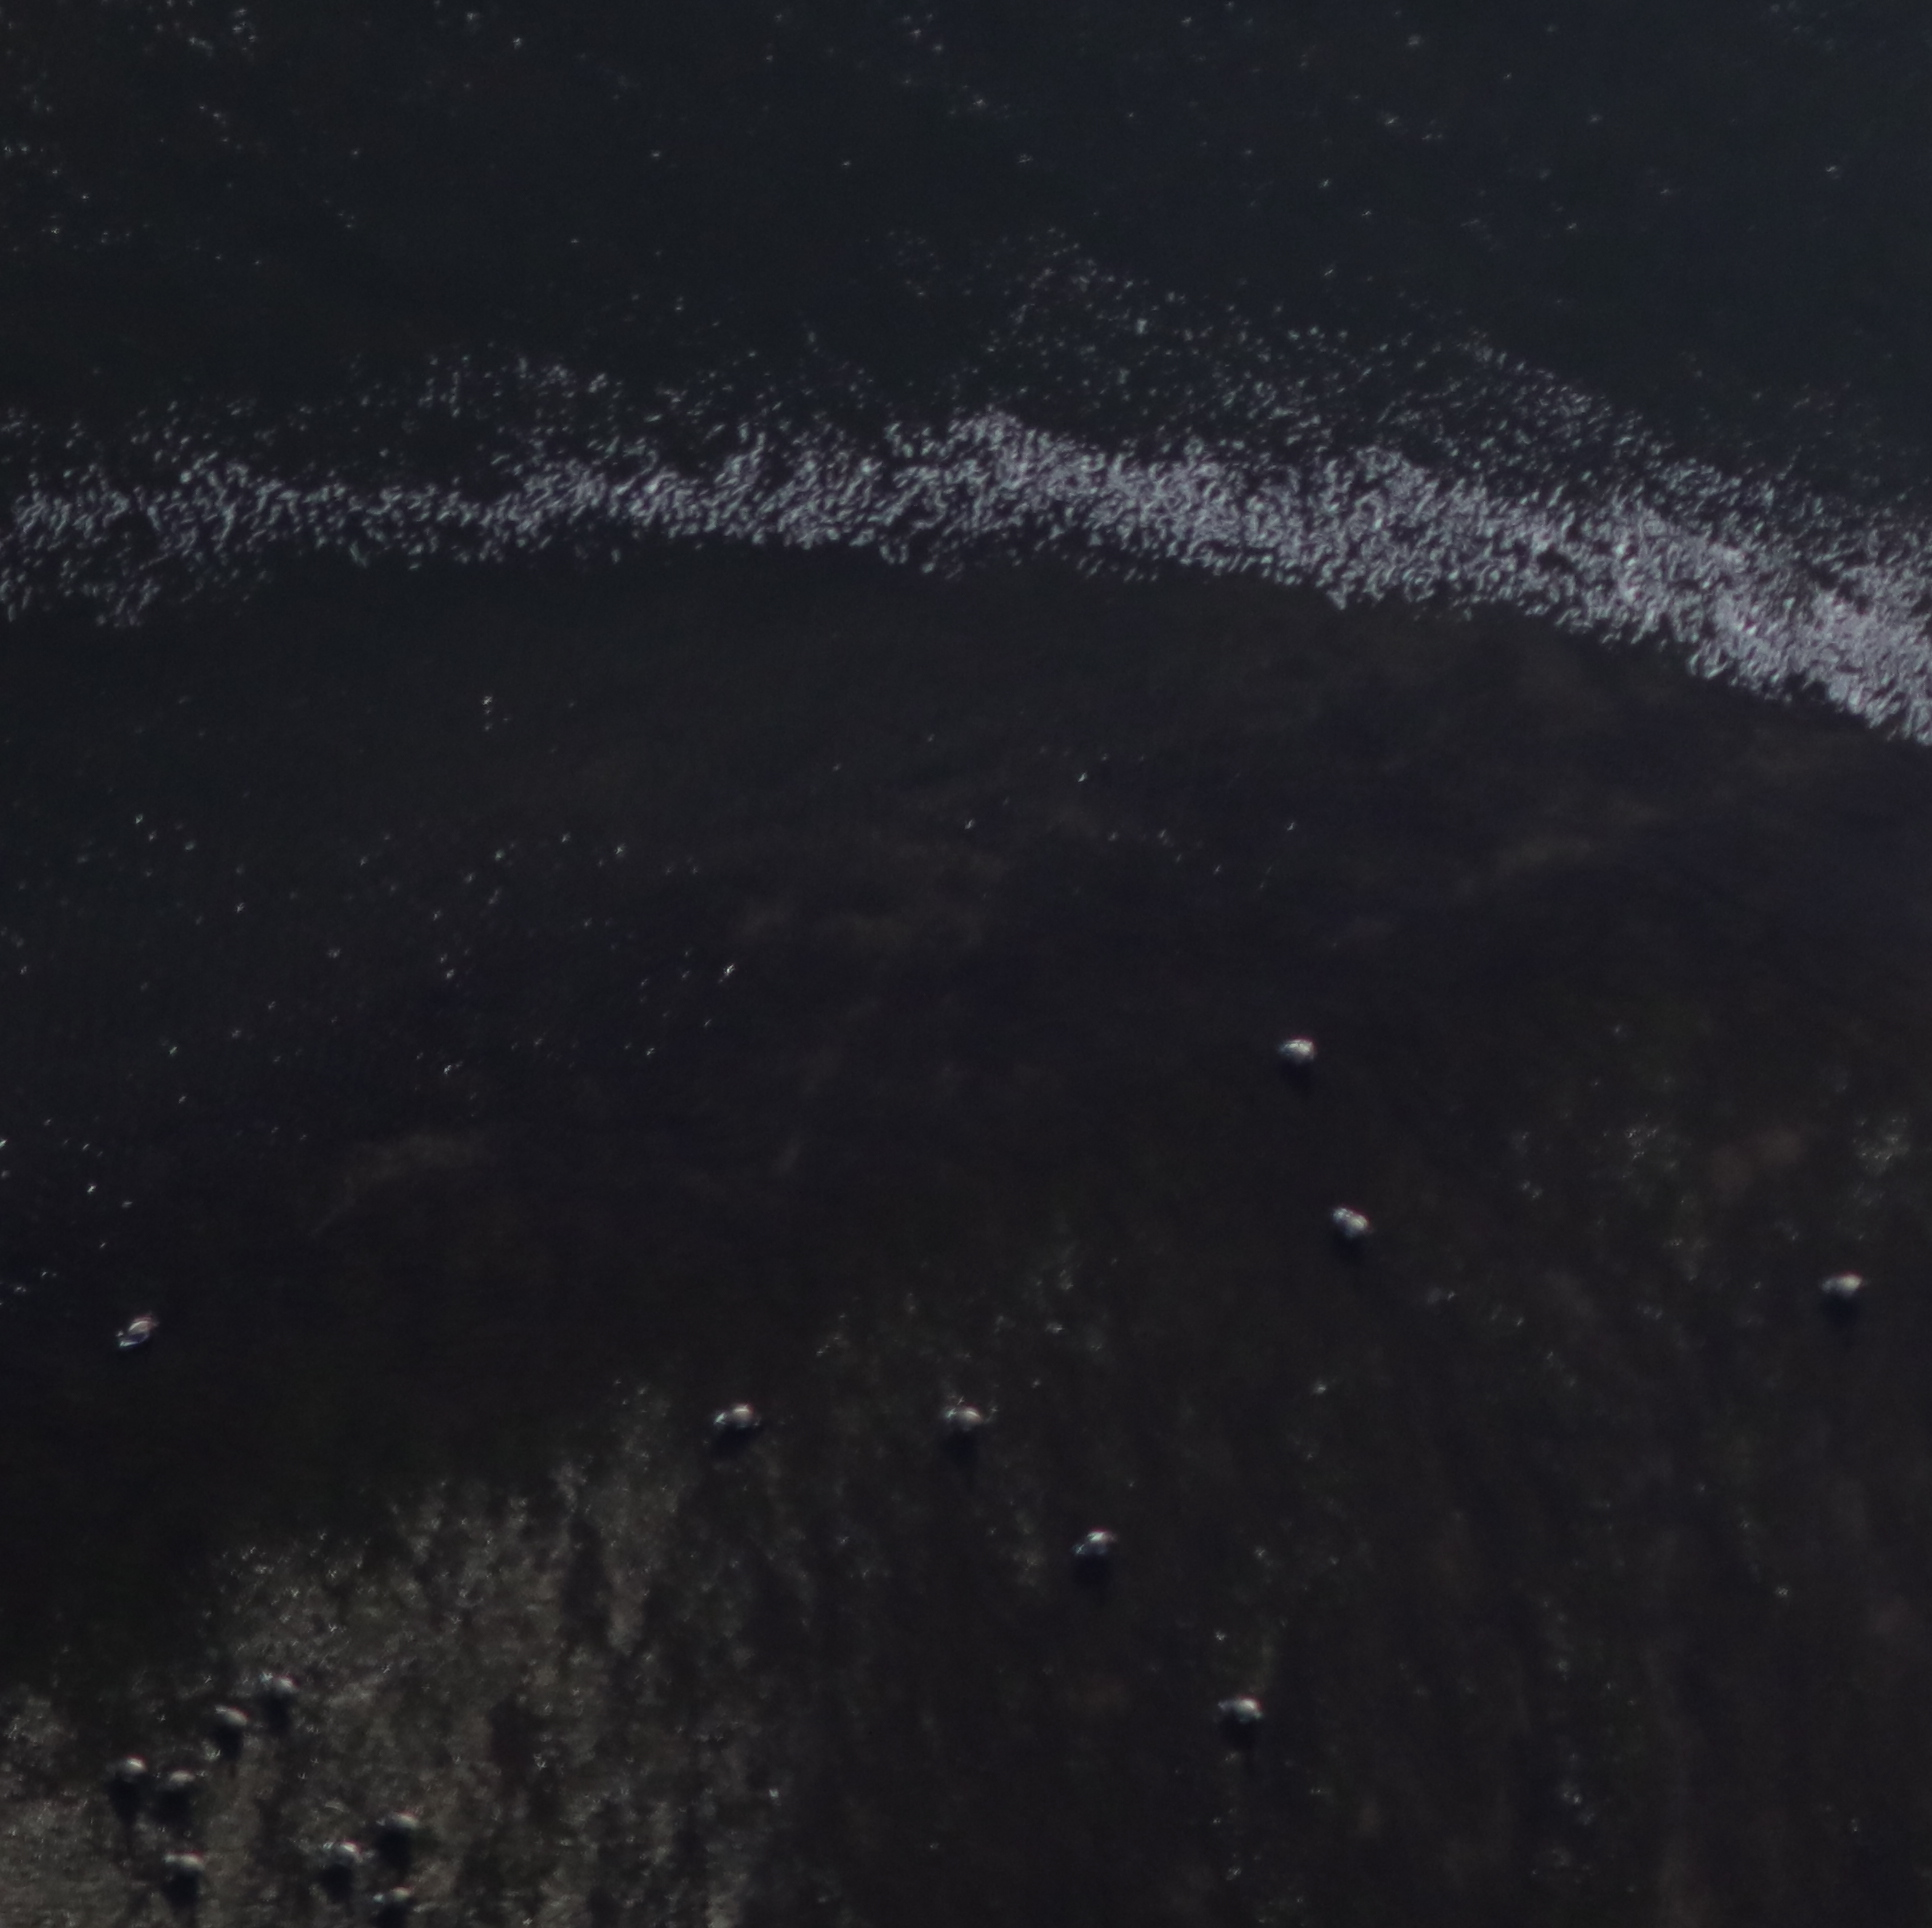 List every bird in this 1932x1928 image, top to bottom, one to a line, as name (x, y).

brant (1298, 1048)
brant (1351, 1226)
brant (1842, 1284)
brant (142, 1320)
brant (735, 1413)
brant (966, 1415)
brant (1095, 1550)
brant (281, 1688)
brant (1235, 1706)
brant (233, 1723)
brant (135, 1769)
brant (183, 1777)
brant (398, 1816)
brant (339, 1855)
brant (180, 1866)
brant (400, 1905)